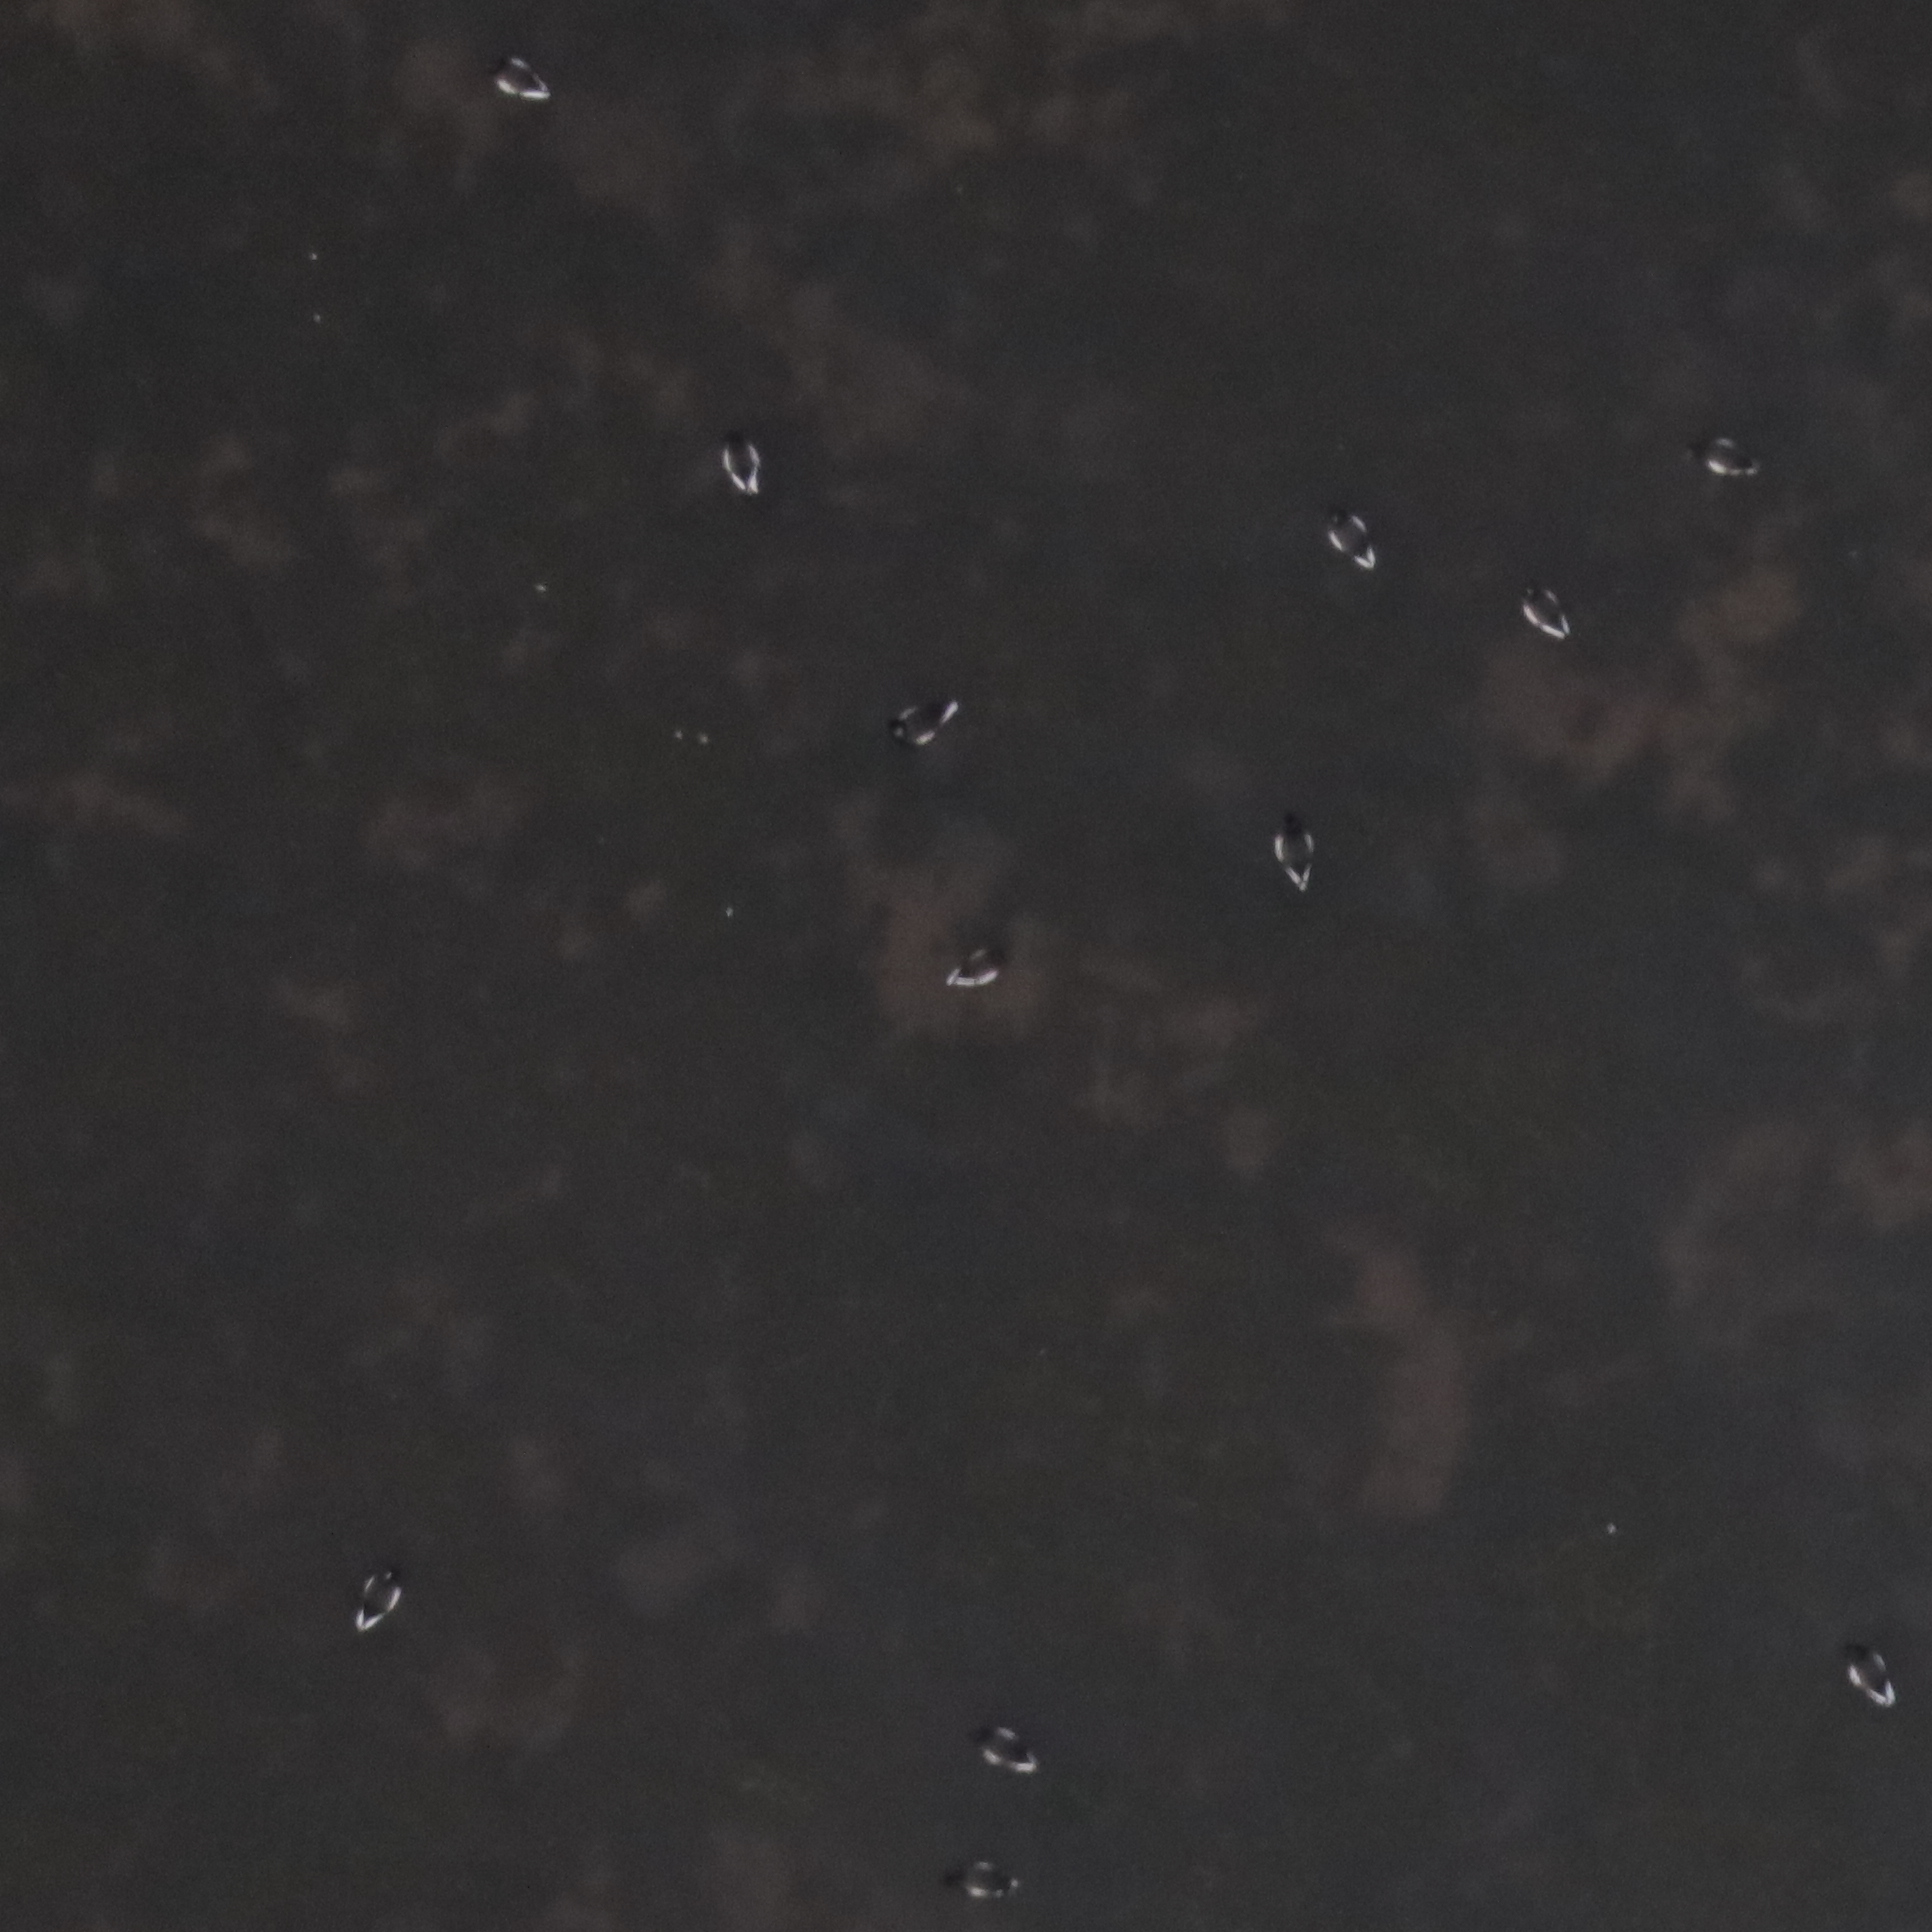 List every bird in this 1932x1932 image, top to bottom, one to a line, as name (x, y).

brant (517, 79)
brant (1727, 456)
brant (741, 462)
brant (1352, 537)
brant (1545, 610)
brant (925, 722)
brant (1296, 852)
brant (976, 968)
brant (379, 1598)
brant (1872, 1674)
brant (1005, 1749)
brant (985, 1880)